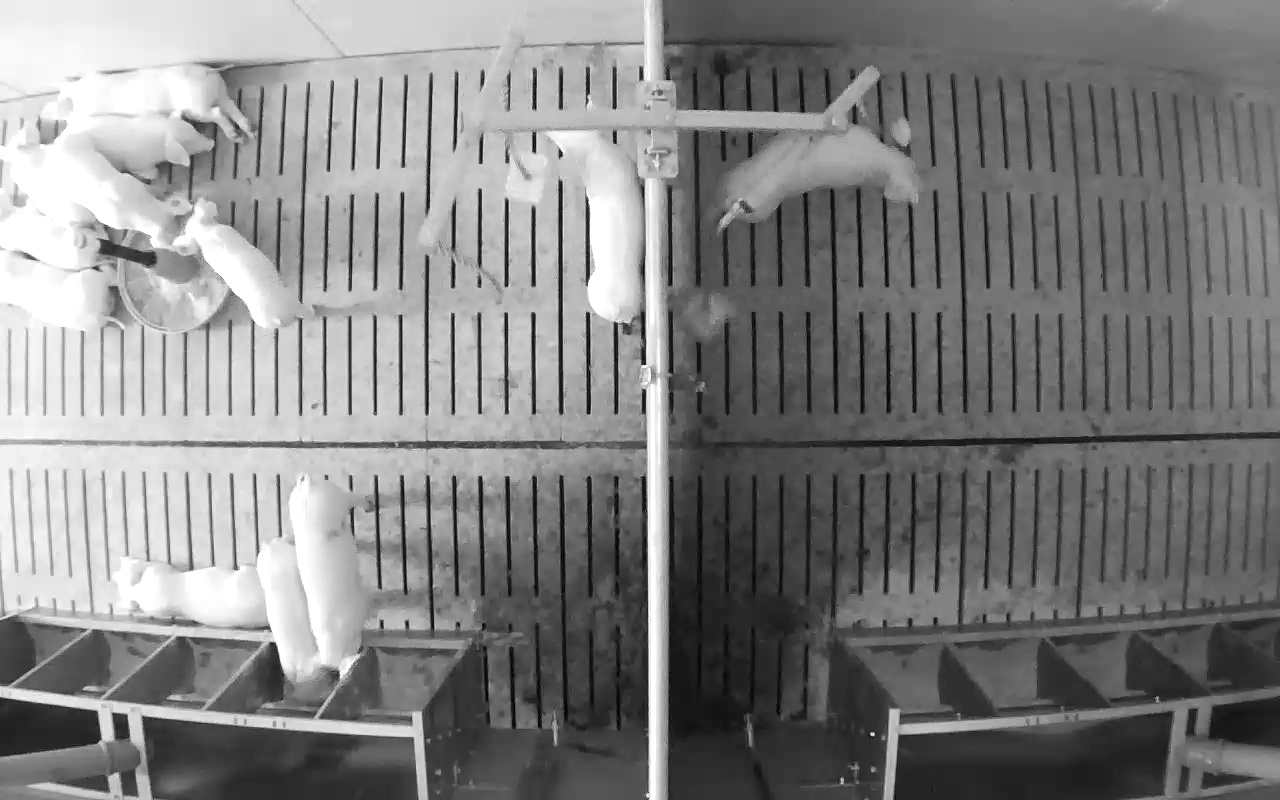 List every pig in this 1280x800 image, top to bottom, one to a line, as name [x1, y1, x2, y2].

pig [39, 62, 257, 146]
pig [54, 109, 216, 181]
pig [1, 119, 97, 231]
pig [705, 119, 923, 236]
pig [545, 128, 647, 328]
pig [43, 134, 194, 251]
pig [171, 197, 309, 332]
pig [1, 205, 117, 272]
pig [1, 249, 127, 331]
pig [288, 472, 373, 686]
pig [256, 535, 341, 707]
pig [111, 554, 271, 630]